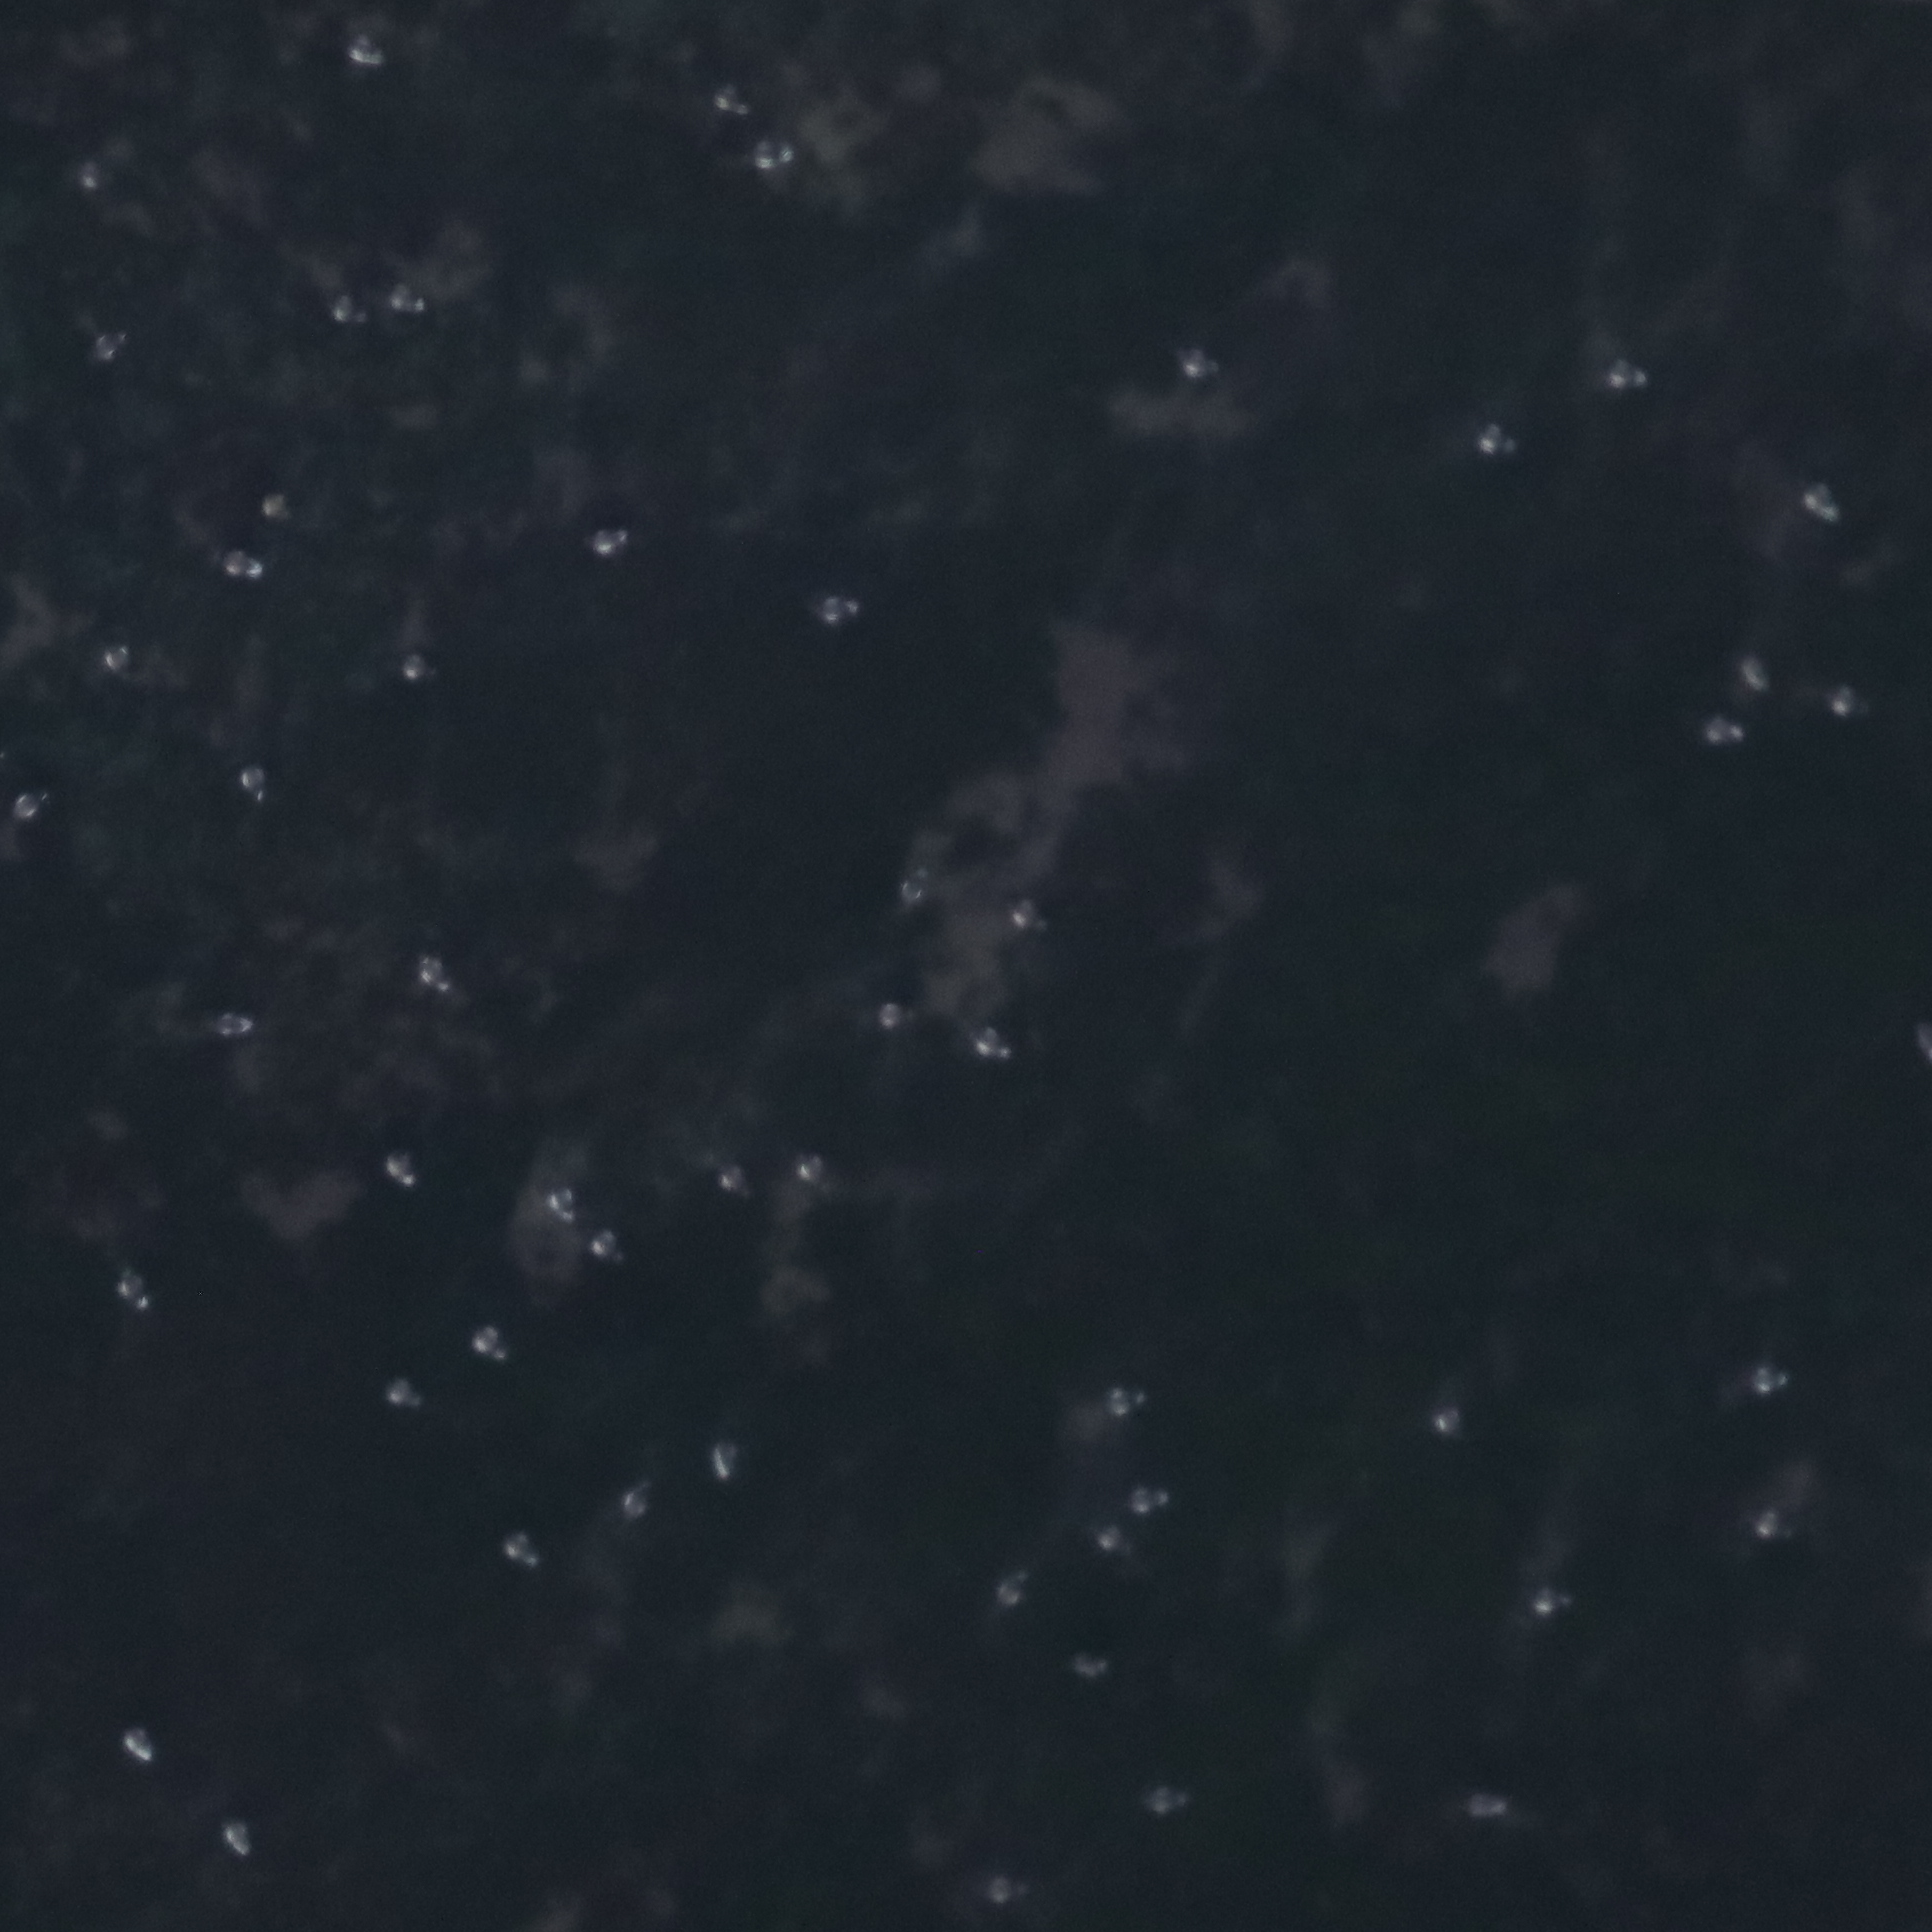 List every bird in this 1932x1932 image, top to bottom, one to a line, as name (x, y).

brant (361, 48)
brant (725, 94)
brant (768, 154)
brant (84, 173)
brant (398, 296)
brant (343, 307)
brant (105, 349)
brant (1193, 360)
brant (1625, 370)
brant (1492, 438)
brant (272, 506)
brant (1819, 506)
brant (602, 540)
brant (238, 563)
brant (828, 606)
brant (117, 660)
brant (414, 663)
brant (1756, 674)
brant (1848, 703)
brant (1722, 727)
brant (254, 782)
brant (25, 805)
brant (912, 886)
brant (1027, 912)
brant (432, 973)
brant (889, 1017)
brant (228, 1020)
brant (1929, 1039)
brant (991, 1044)
brant (809, 1162)
brant (401, 1165)
brant (734, 1182)
brant (561, 1201)
brant (610, 1246)
brant (131, 1284)
brant (489, 1340)
brant (1764, 1374)
brant (401, 1390)
brant (1117, 1397)
brant (1449, 1419)
brant (725, 1458)
brant (1137, 1505)
brant (632, 1507)
brant (1767, 1529)
brant (1109, 1539)
brant (519, 1547)
brant (1007, 1589)
brant (1552, 1599)
brant (1087, 1662)
brant (138, 1743)
brant (1169, 1799)
brant (1486, 1806)
brant (241, 1838)
brant (1007, 1883)